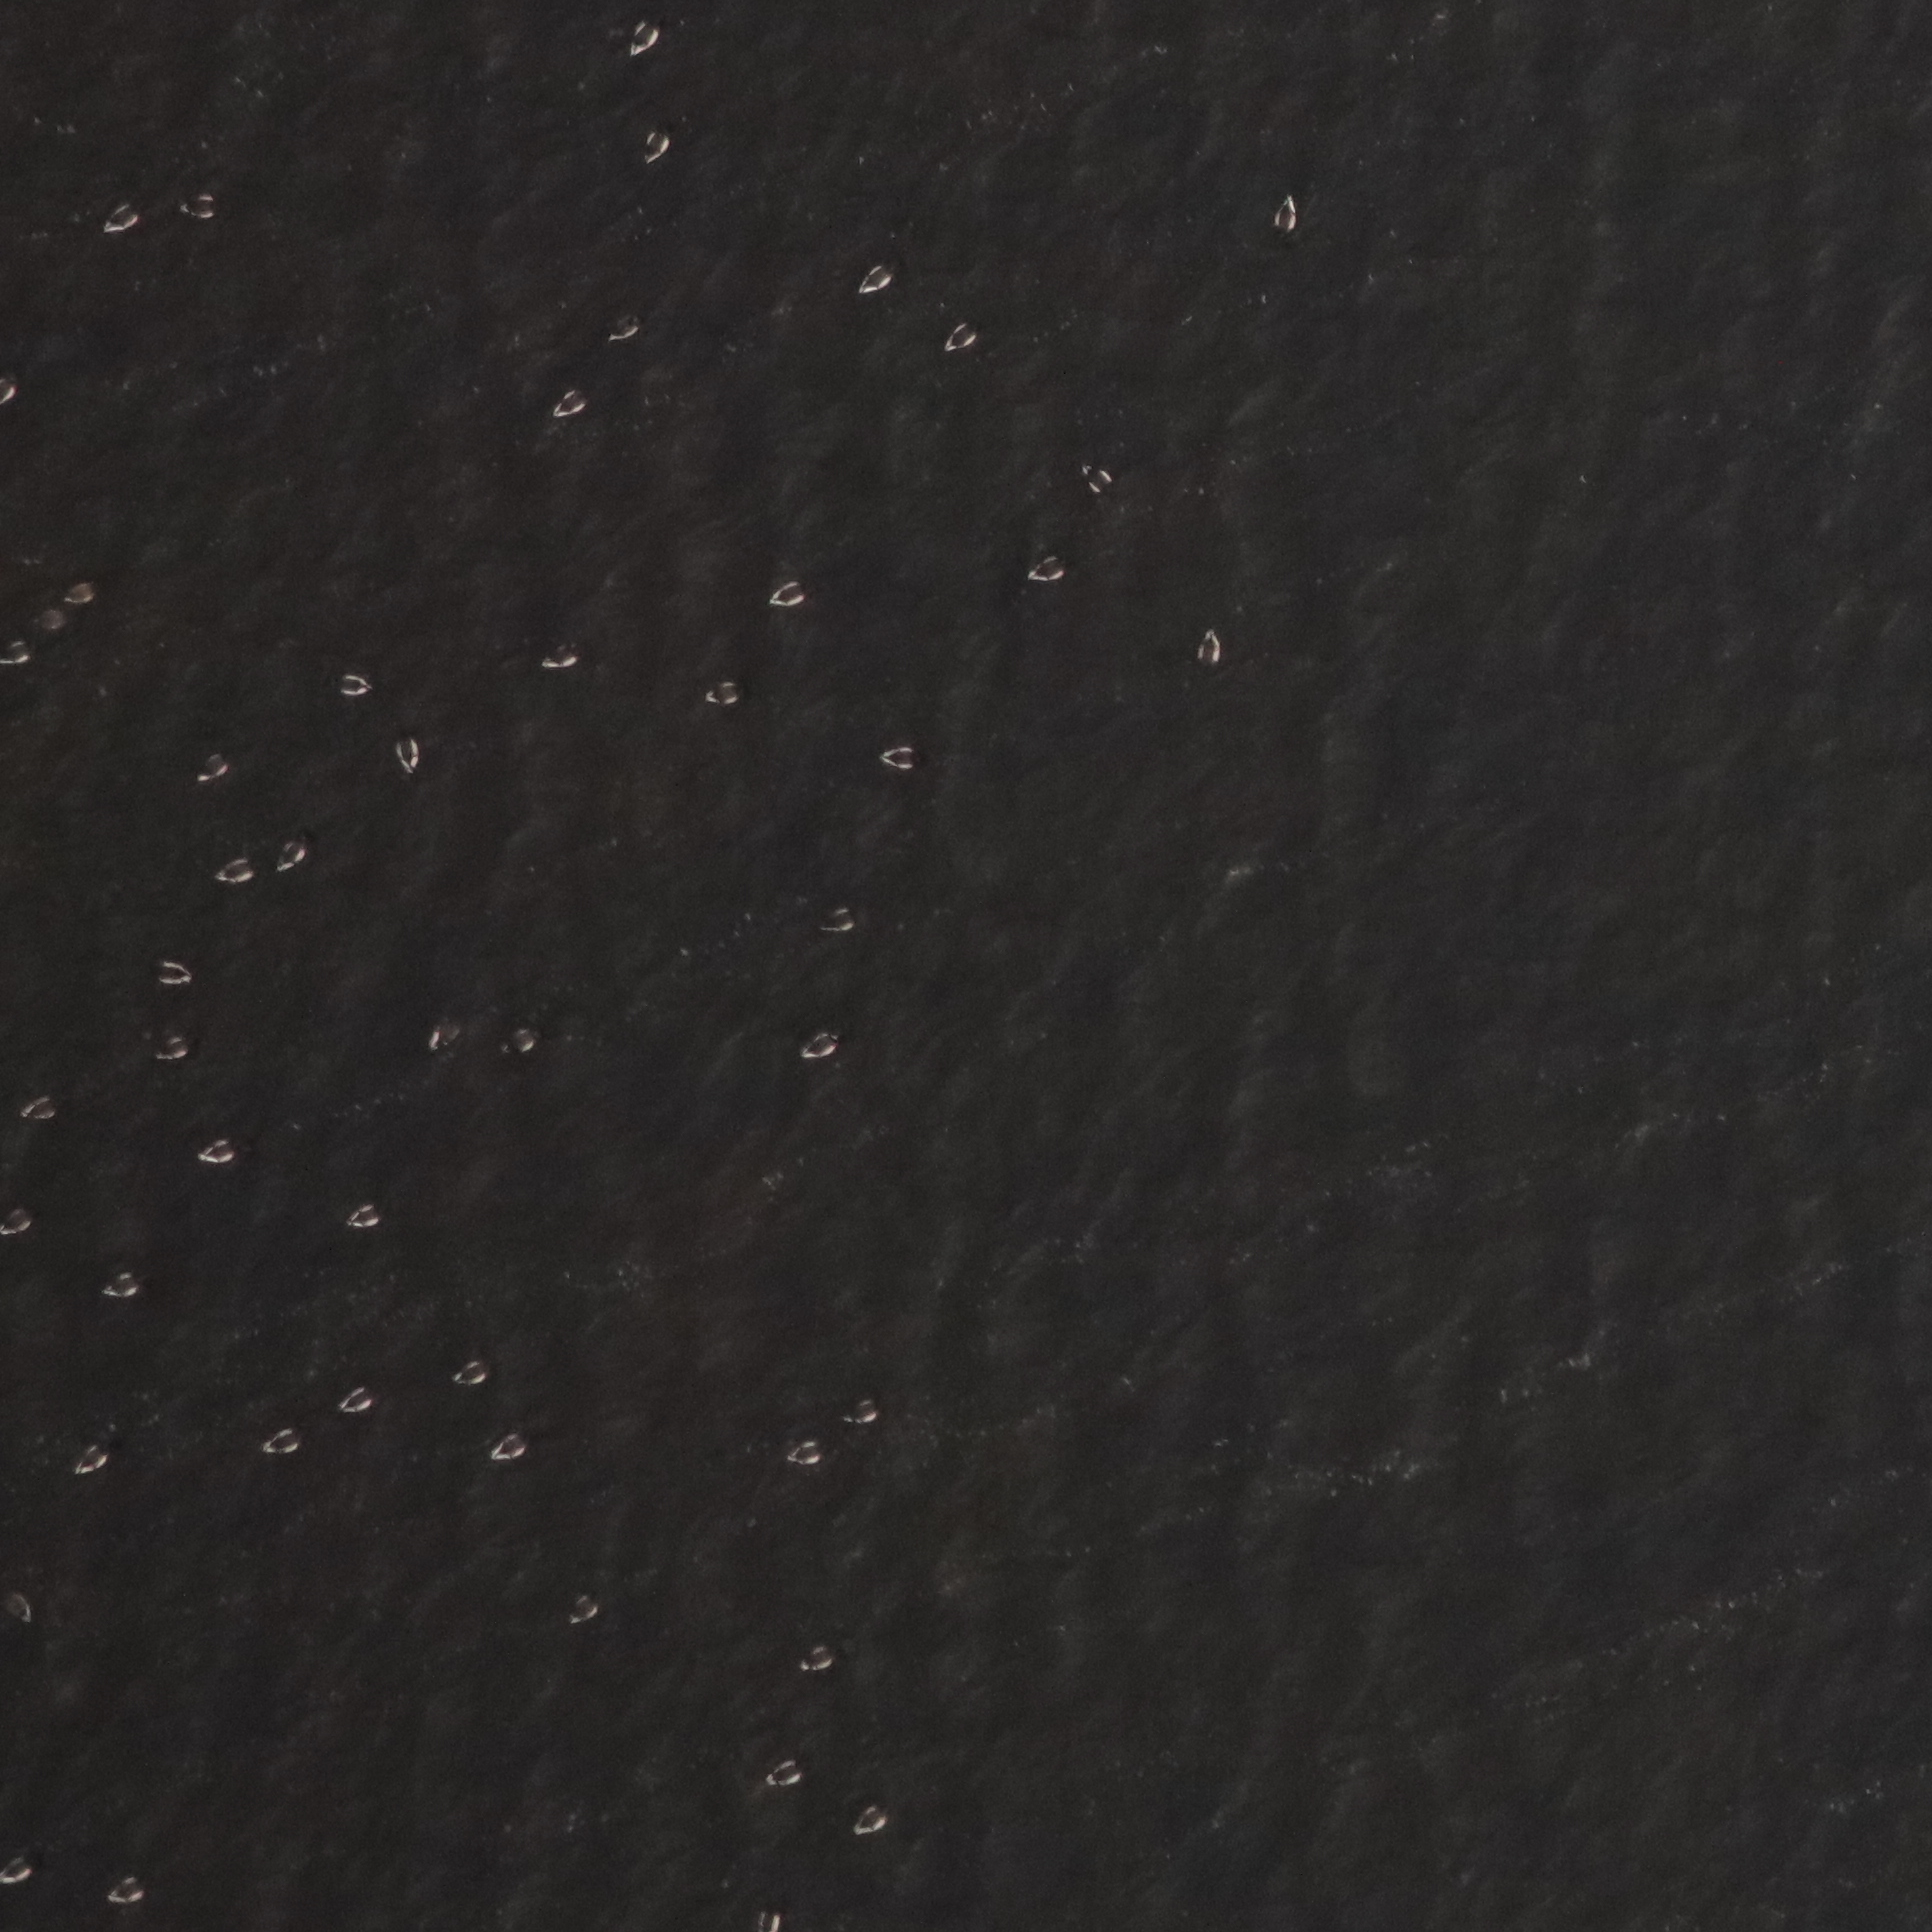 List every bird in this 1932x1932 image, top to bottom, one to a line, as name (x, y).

brant (644, 37)
brant (657, 145)
brant (202, 207)
brant (1287, 217)
brant (123, 218)
brant (877, 280)
brant (627, 330)
brant (961, 338)
brant (10, 391)
brant (571, 403)
brant (1099, 479)
brant (1050, 568)
brant (76, 594)
brant (790, 595)
brant (52, 620)
brant (1209, 647)
brant (21, 651)
brant (561, 659)
brant (353, 686)
brant (725, 694)
brant (407, 752)
brant (902, 758)
brant (214, 769)
brant (296, 853)
brant (237, 869)
brant (839, 921)
brant (172, 975)
brant (441, 1034)
brant (523, 1039)
brant (823, 1045)
brant (174, 1047)
brant (40, 1107)
brant (222, 1152)
brant (15, 1217)
brant (367, 1217)
brant (124, 1286)
brant (473, 1373)
brant (359, 1400)
brant (863, 1411)
brant (285, 1442)
brant (511, 1447)
brant (807, 1453)
brant (93, 1457)
brant (23, 1608)
brant (584, 1609)
brant (818, 1659)
brant (787, 1774)
brant (871, 1820)
brant (15, 1875)
brant (130, 1891)
brant (769, 1925)